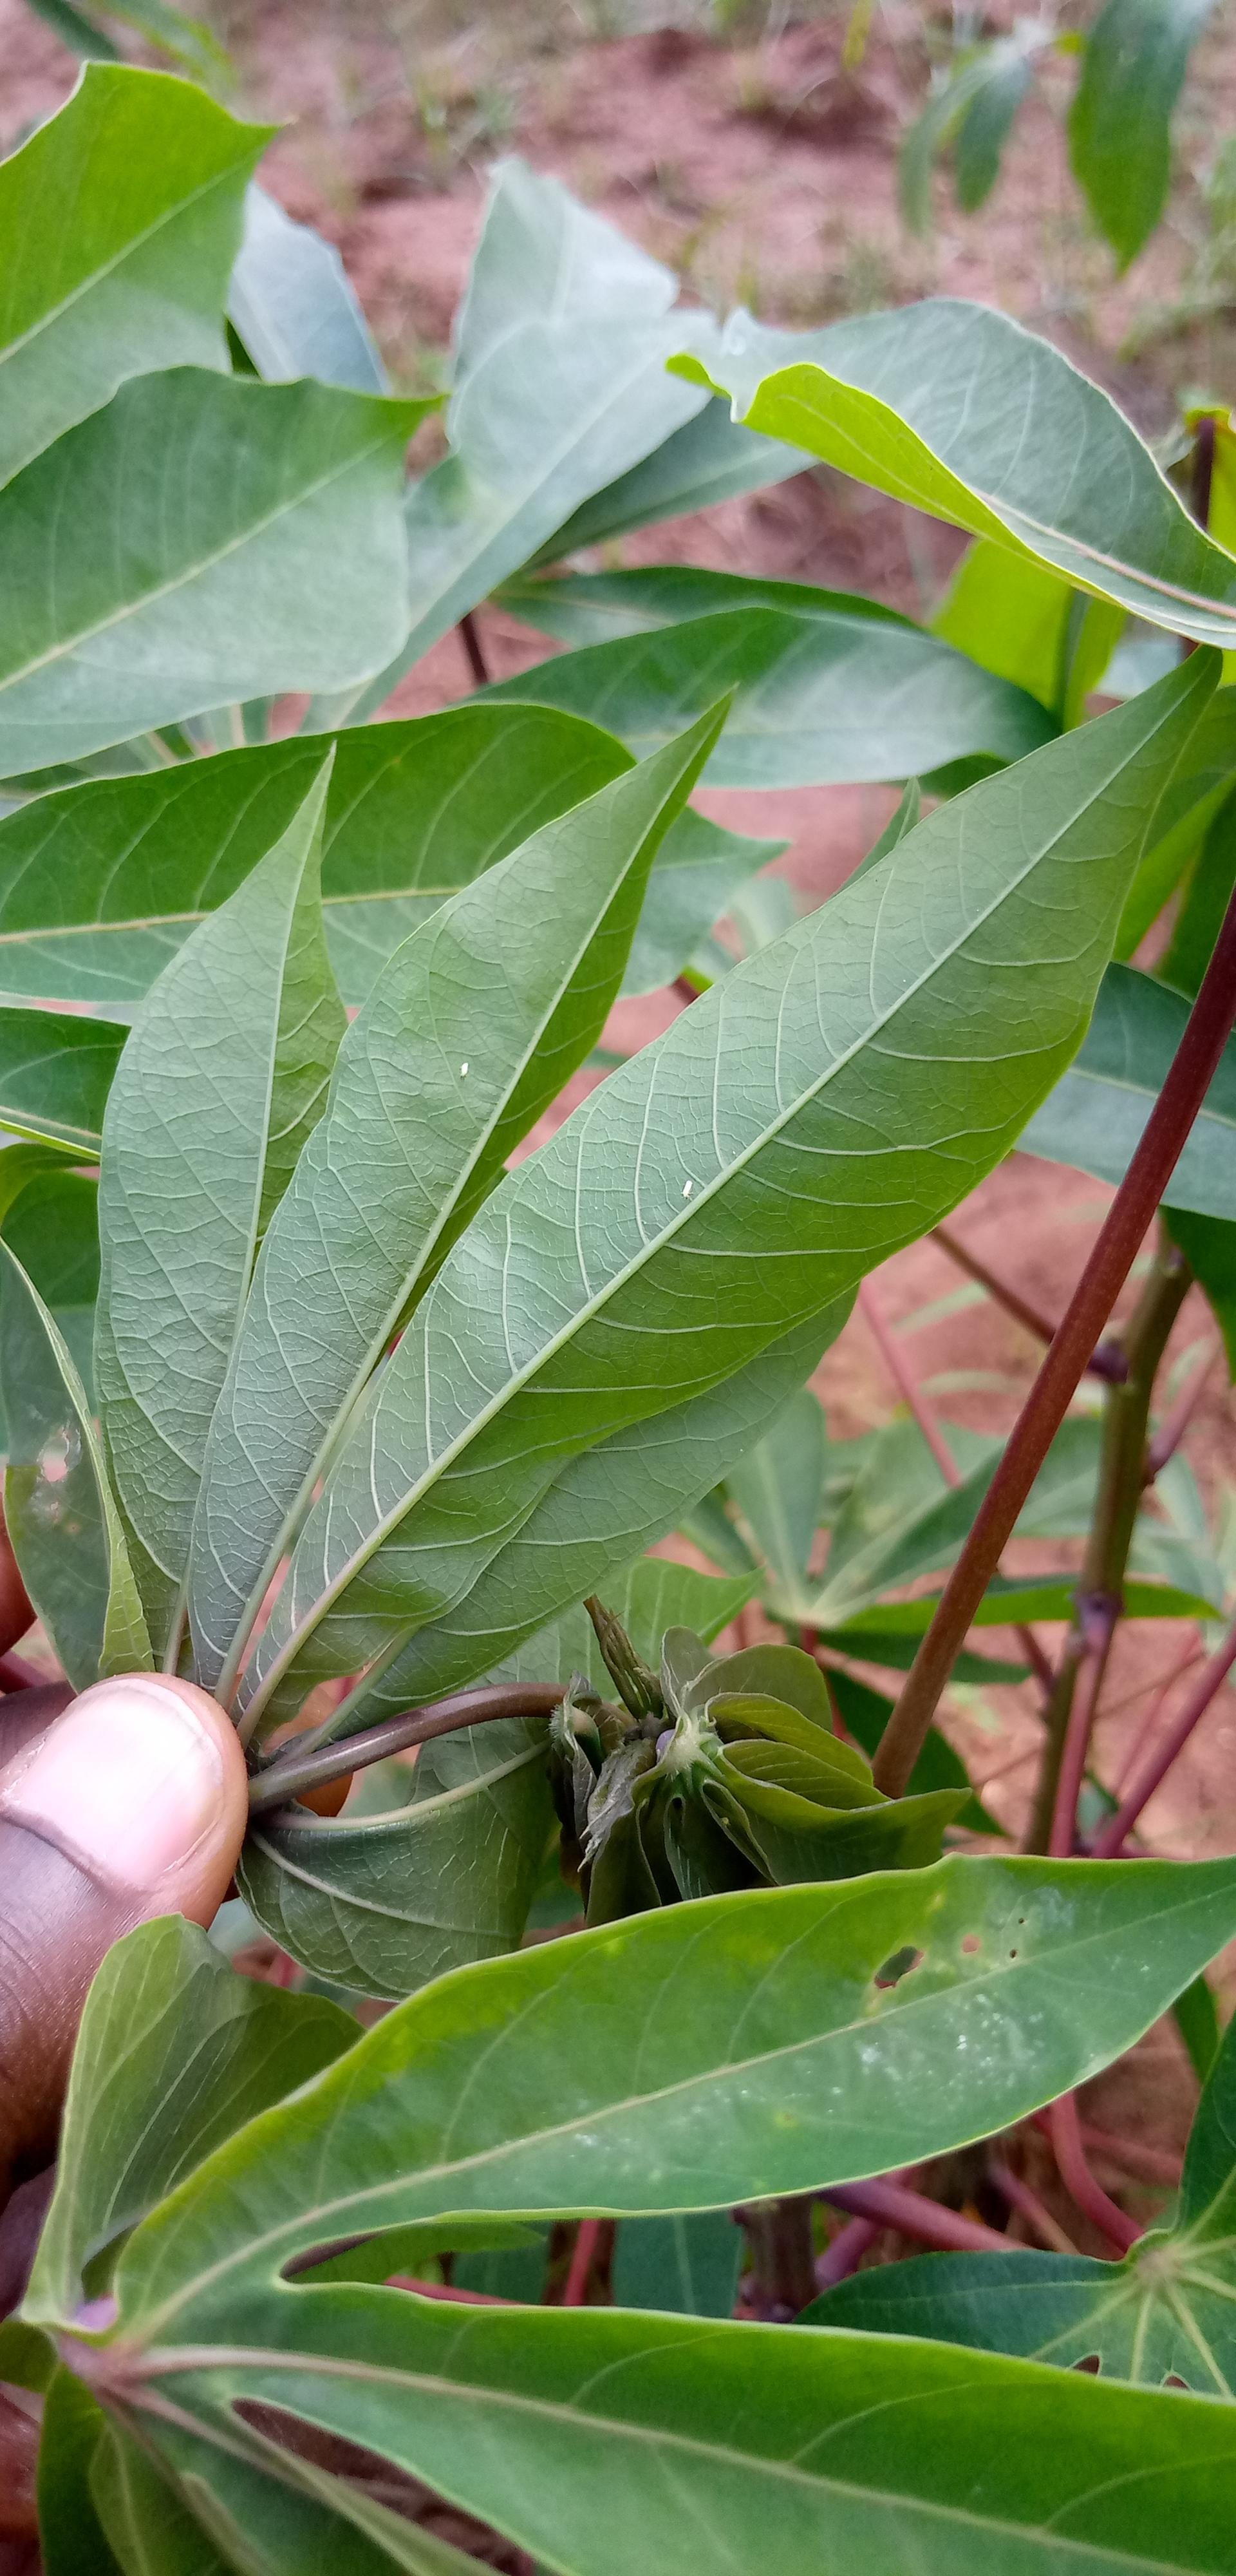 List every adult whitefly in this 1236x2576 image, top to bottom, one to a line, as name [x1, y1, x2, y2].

whitefly [457, 1056, 483, 1084]
whitefly [674, 1170, 709, 1204]